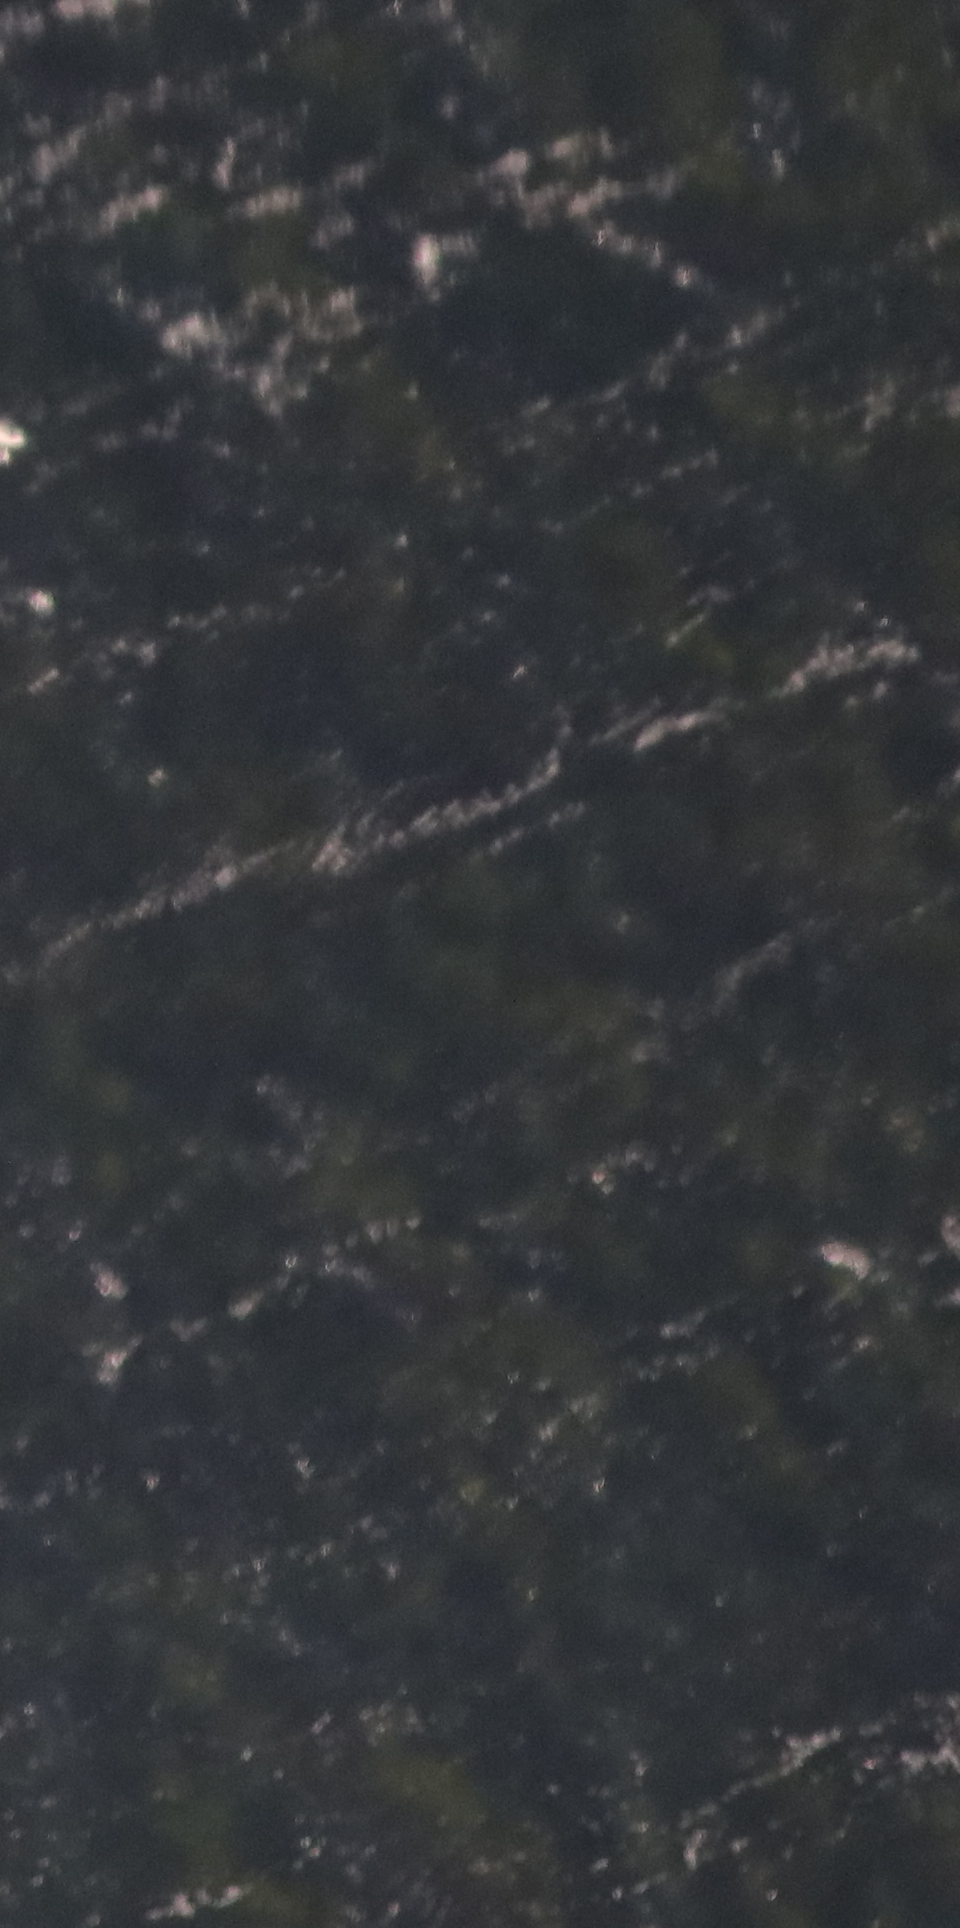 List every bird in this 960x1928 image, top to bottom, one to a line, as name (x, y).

brant (4, 437)